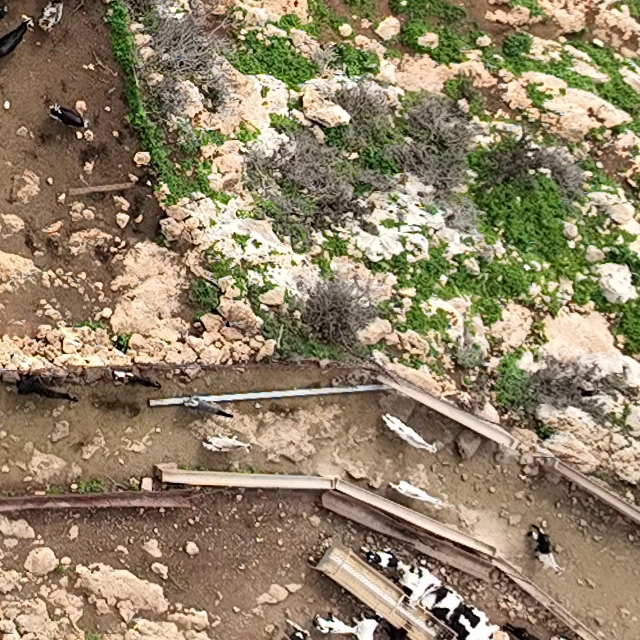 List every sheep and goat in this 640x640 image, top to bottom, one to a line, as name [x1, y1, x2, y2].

goat [39, 0, 61, 30]
goat [0, 4, 5, 32]
goat [0, 14, 34, 58]
goat [47, 103, 84, 128]
goat [110, 367, 163, 392]
goat [15, 372, 78, 404]
goat [182, 397, 234, 418]
goat [381, 412, 438, 454]
goat [202, 432, 253, 454]
goat [388, 477, 443, 509]
goat [527, 523, 564, 577]
goat [361, 545, 403, 569]
goat [396, 561, 423, 595]
goat [405, 568, 440, 607]
goat [421, 584, 450, 610]
goat [426, 588, 460, 627]
goat [436, 597, 481, 639]
goat [314, 609, 359, 635]
goat [358, 618, 379, 639]
goat [284, 619, 310, 639]
goat [467, 621, 494, 639]
goat [505, 621, 539, 639]
goat [496, 627, 509, 639]